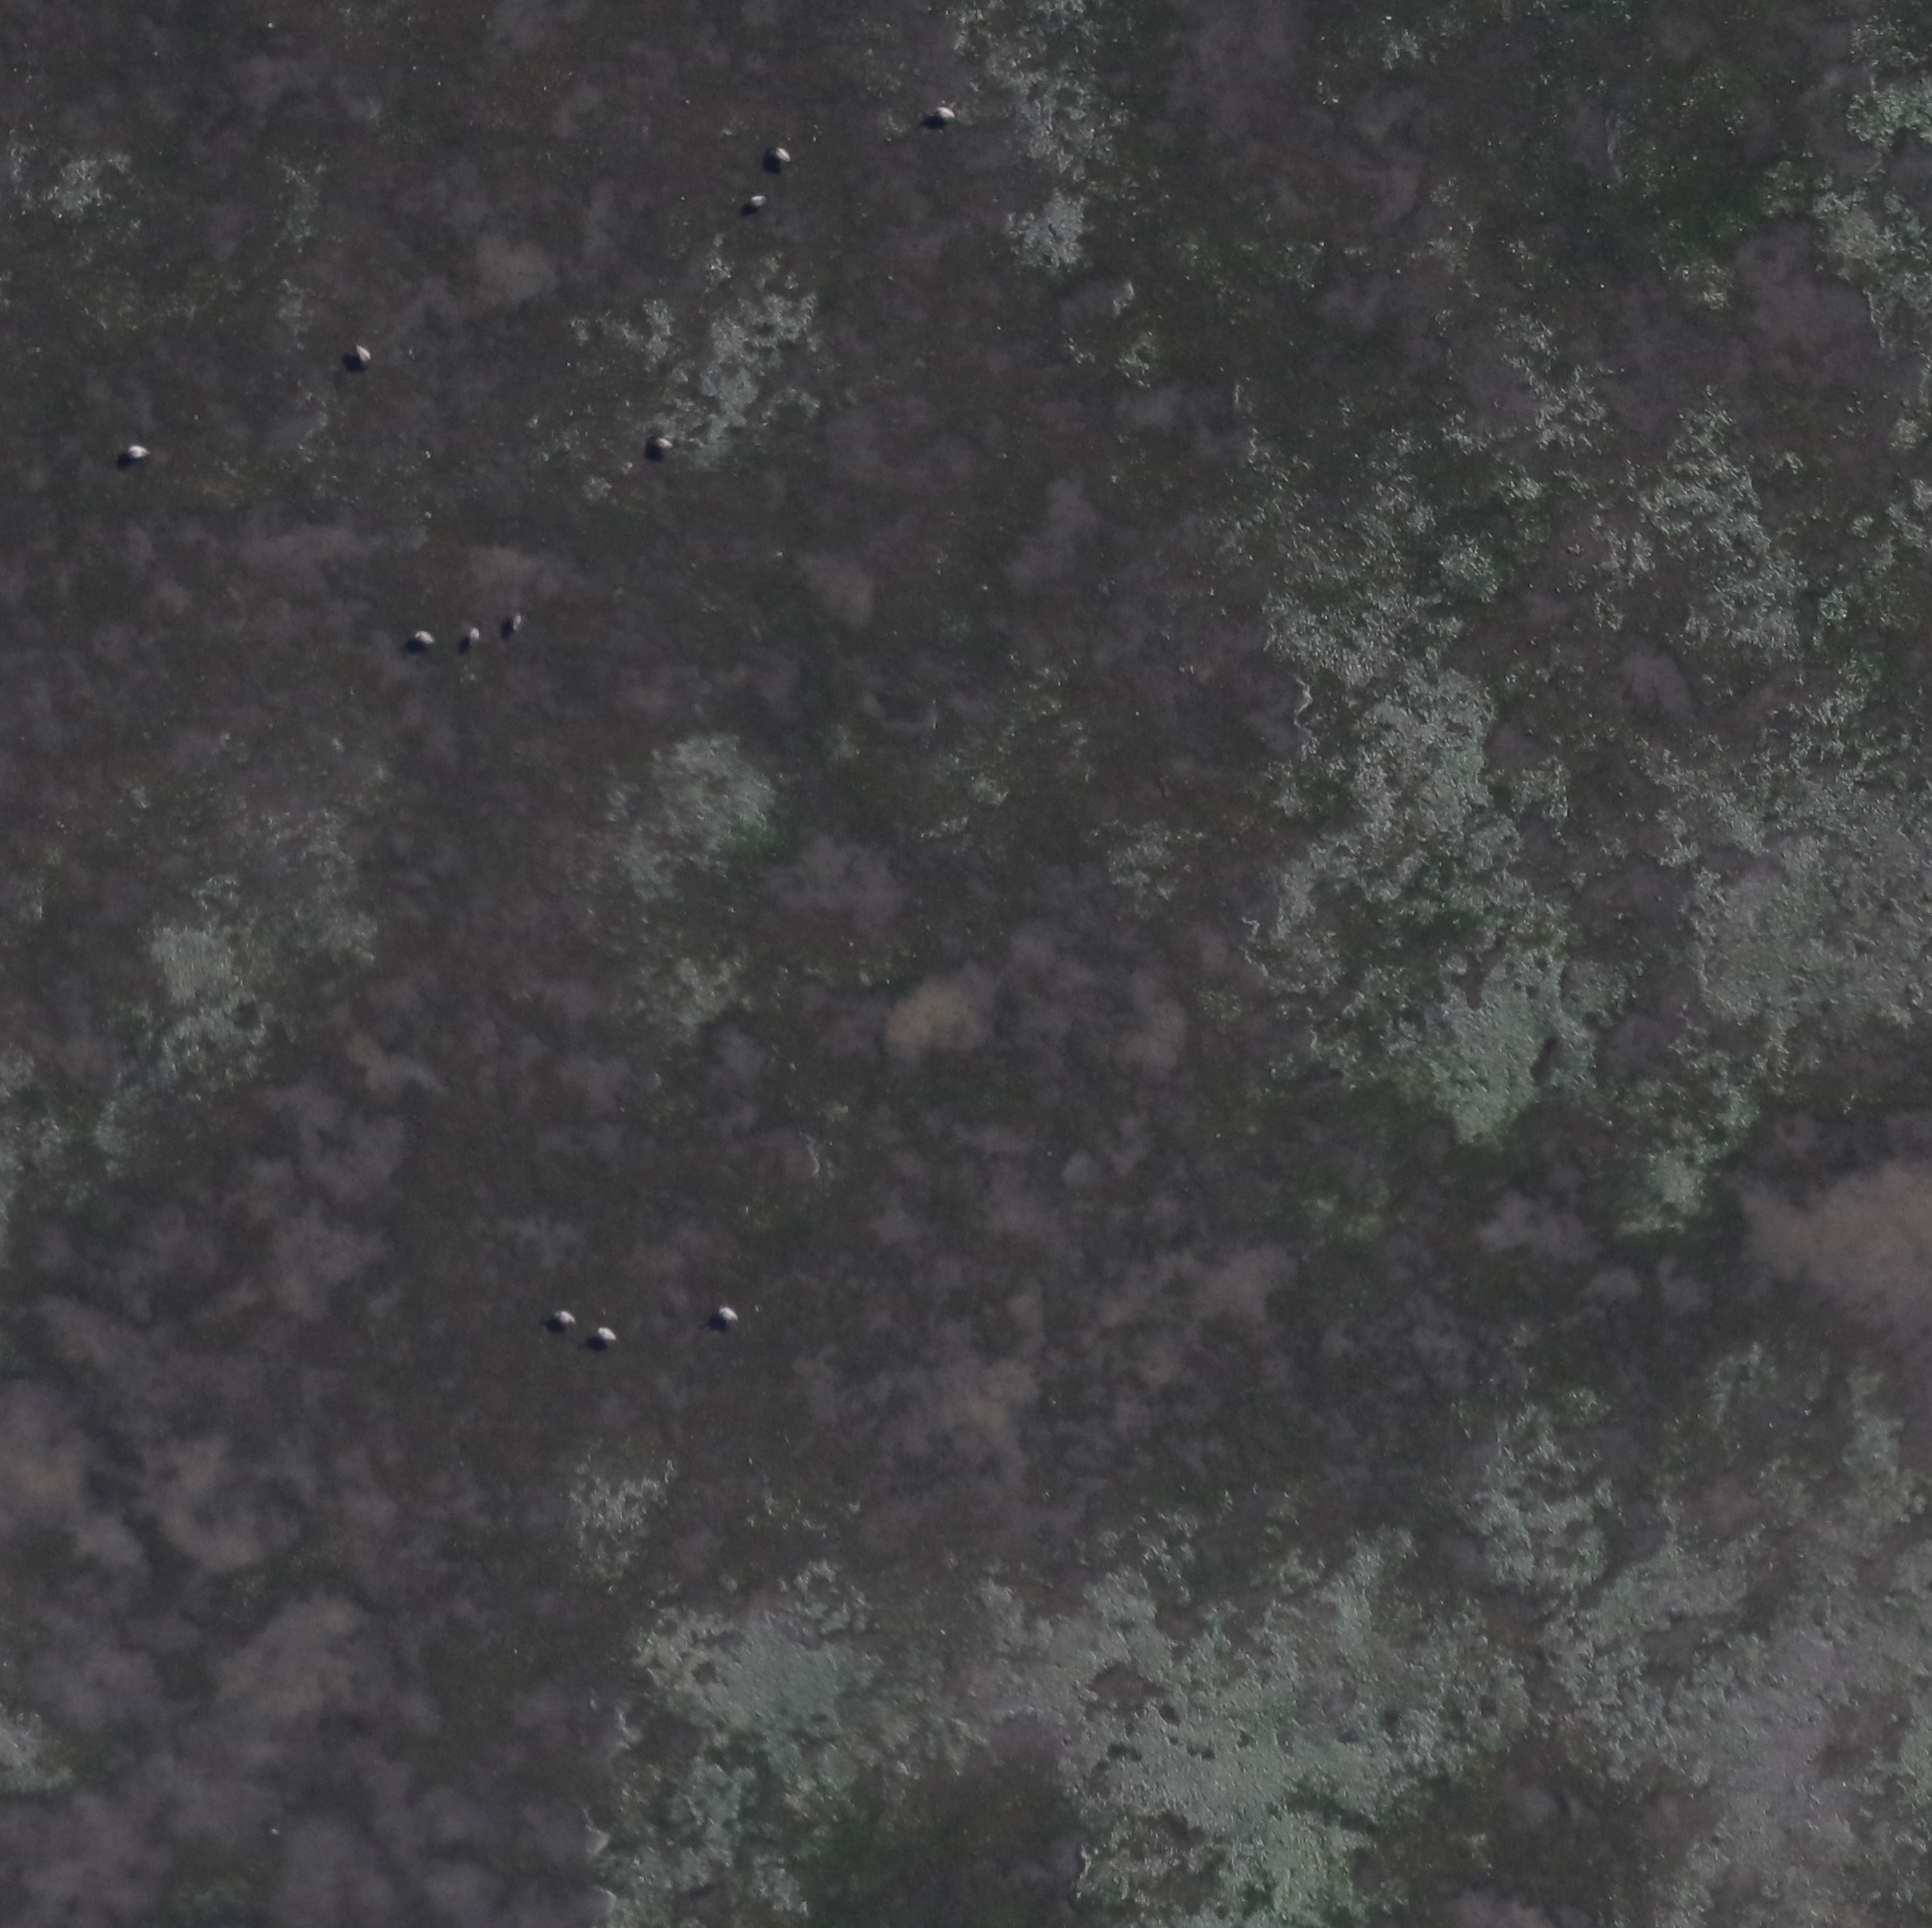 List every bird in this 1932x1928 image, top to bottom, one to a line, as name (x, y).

Canada goose (946, 114)
Canada goose (782, 154)
Canada goose (757, 202)
Canada goose (362, 355)
Canada goose (663, 442)
Canada goose (139, 451)
Canada goose (517, 619)
Canada goose (475, 635)
Canada goose (427, 639)
Canada goose (568, 1317)
Canada goose (730, 1317)
Canada goose (609, 1332)